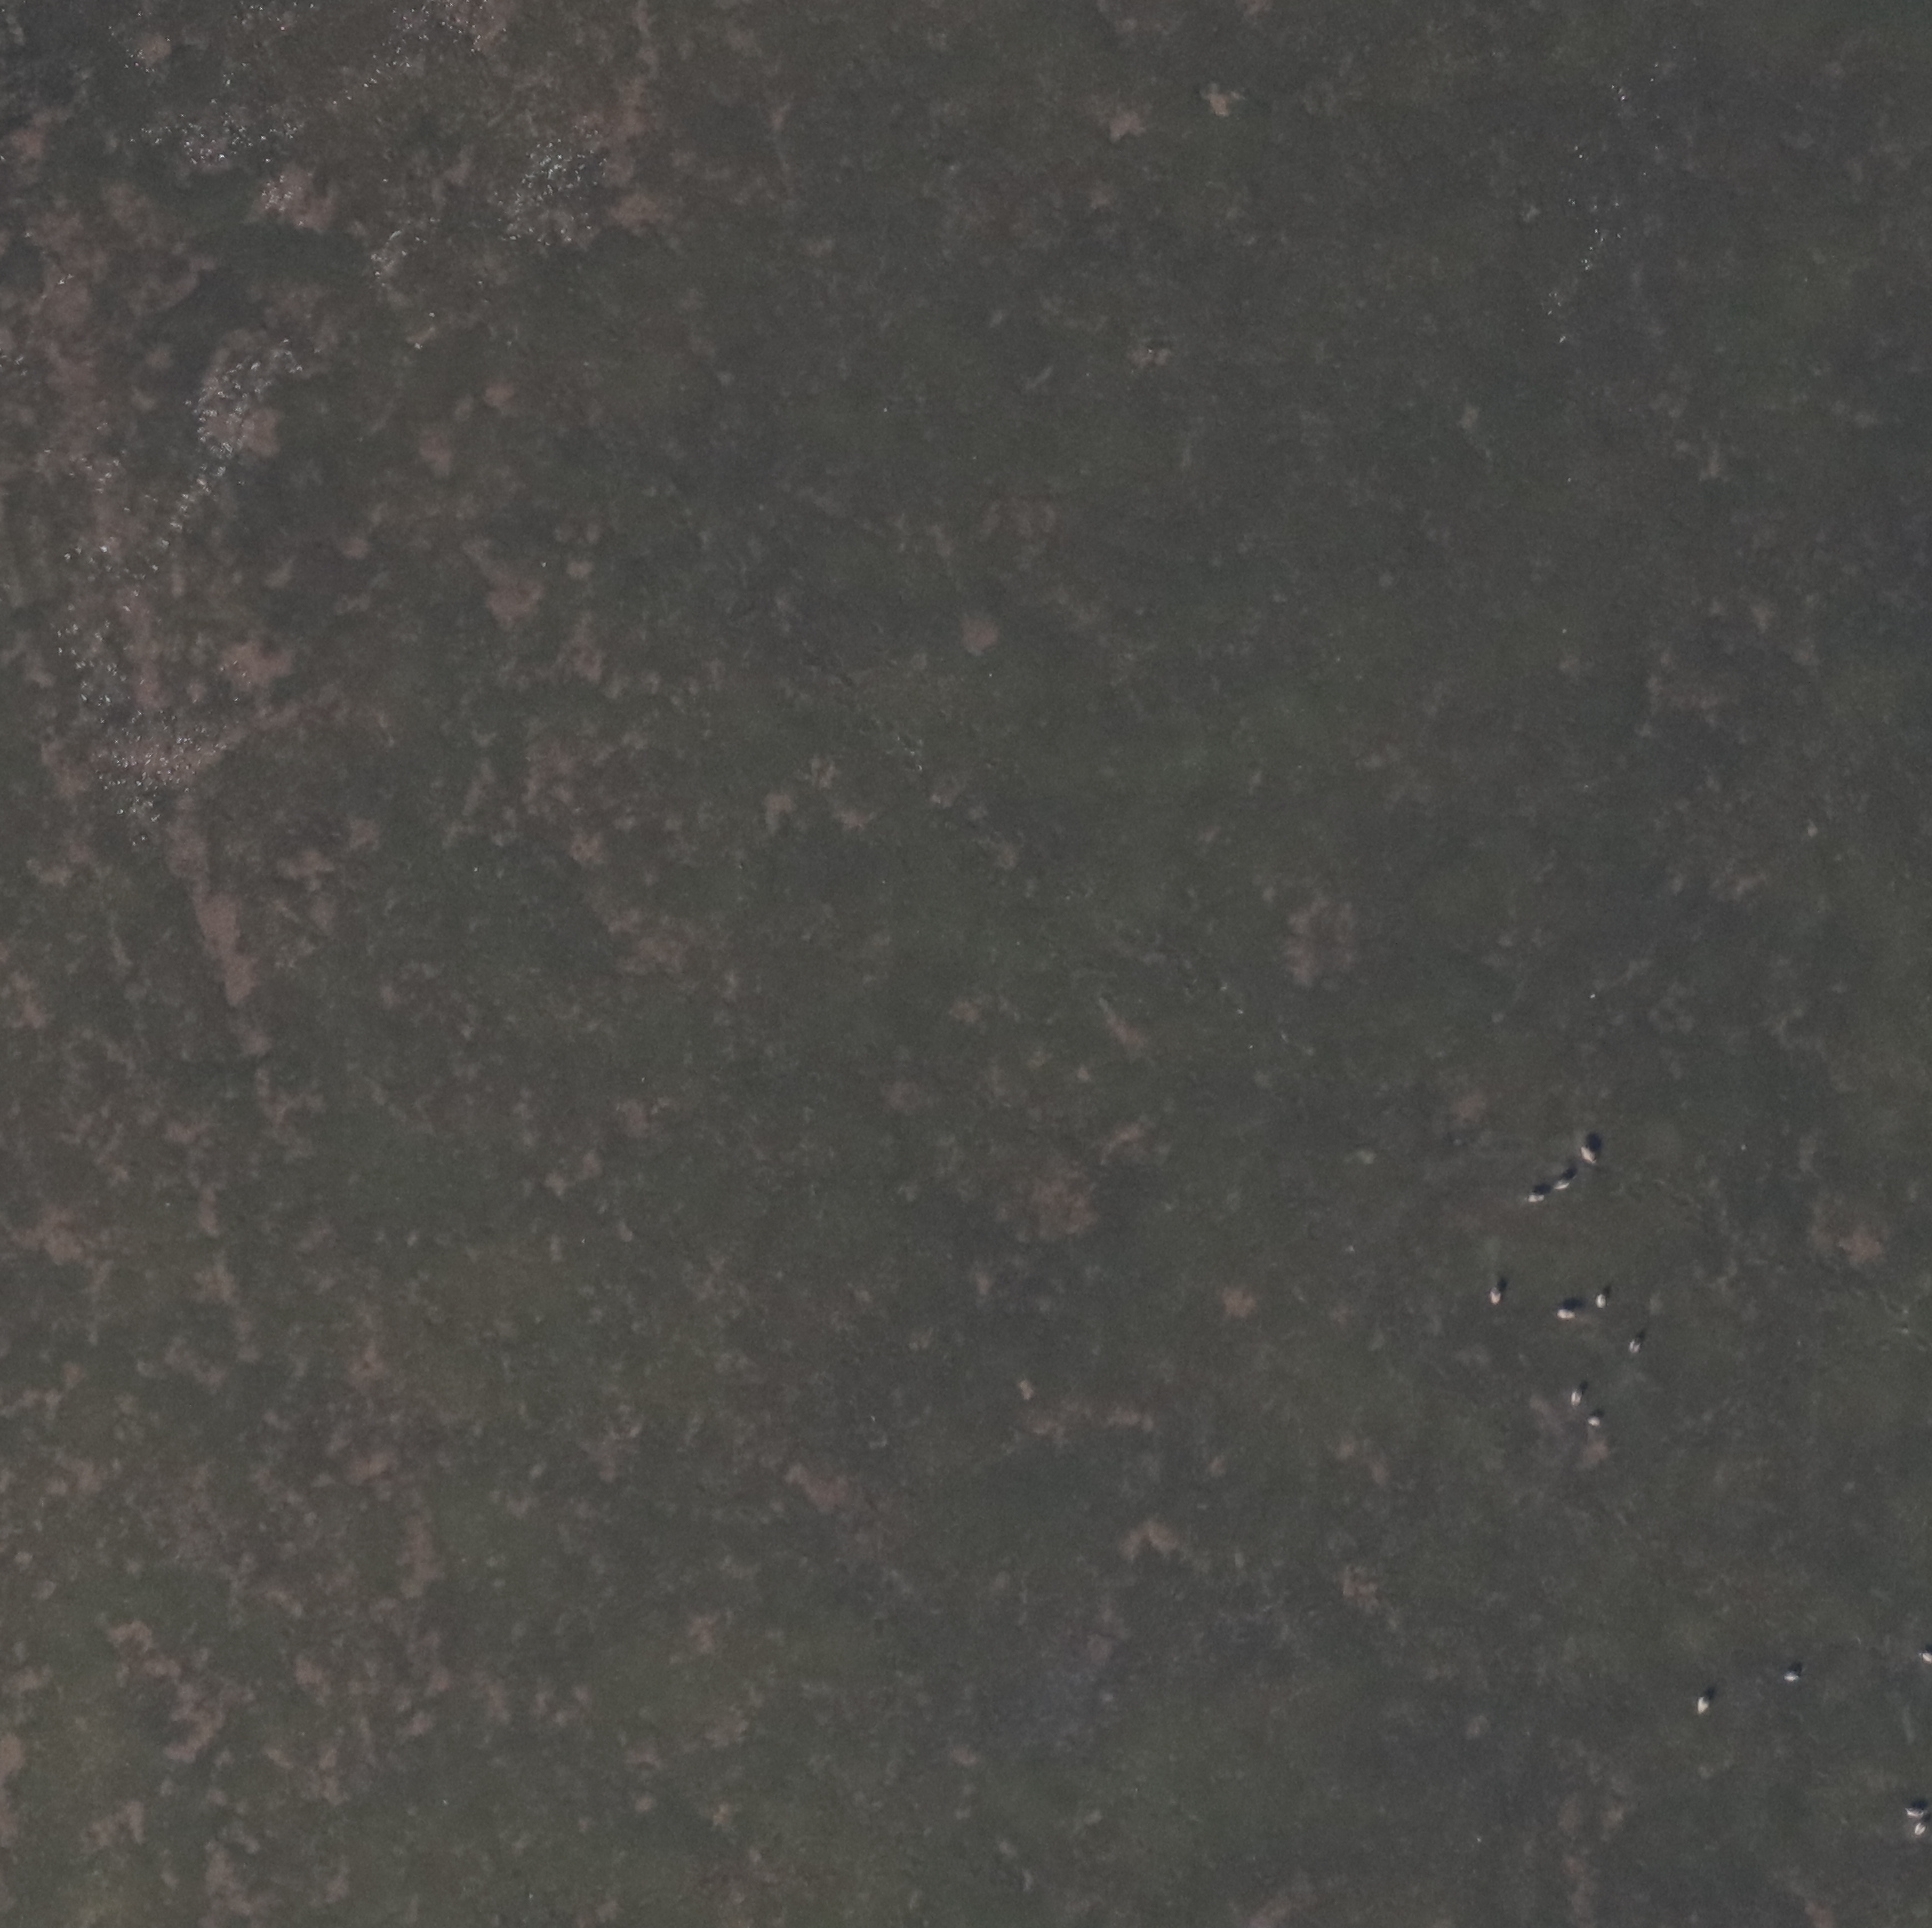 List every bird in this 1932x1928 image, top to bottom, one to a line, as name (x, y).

Canada goose (1592, 1156)
Canada goose (1562, 1184)
Canada goose (1538, 1191)
Canada goose (1503, 1295)
Canada goose (1597, 1296)
Canada goose (1564, 1318)
Canada goose (1636, 1341)
Canada goose (1576, 1388)
Canada goose (1595, 1419)
Canada goose (1799, 1678)
Canada goose (1709, 1698)
Canada goose (1913, 1805)
Canada goose (1923, 1824)